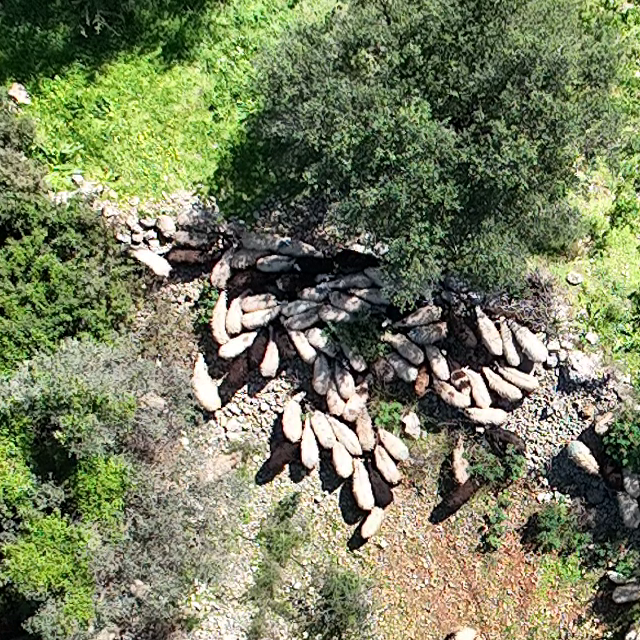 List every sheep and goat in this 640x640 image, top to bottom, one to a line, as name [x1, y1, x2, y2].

sheep [156, 216, 176, 238]
sheep [243, 232, 283, 250]
sheep [278, 239, 323, 257]
sheep [210, 247, 235, 288]
sheep [229, 248, 271, 269]
sheep [127, 250, 172, 278]
sheep [168, 250, 221, 263]
sheep [256, 255, 302, 271]
sheep [365, 267, 389, 286]
sheep [229, 272, 267, 288]
sheep [316, 273, 371, 291]
sheep [419, 273, 435, 306]
sheep [277, 275, 310, 291]
sheep [298, 288, 331, 301]
sheep [211, 289, 228, 344]
sheep [330, 290, 381, 314]
sheep [241, 293, 280, 312]
sheep [225, 296, 242, 333]
sheep [282, 301, 322, 316]
sheep [319, 303, 356, 322]
sheep [392, 304, 442, 327]
sheep [241, 305, 284, 330]
sheep [283, 306, 320, 329]
sheep [474, 306, 503, 356]
sheep [498, 315, 521, 367]
sheep [451, 318, 477, 348]
sheep [508, 319, 549, 362]
sheep [408, 322, 447, 343]
sheep [248, 324, 270, 366]
sheep [306, 327, 340, 357]
sheep [285, 329, 317, 364]
sheep [381, 330, 424, 365]
sheep [217, 332, 257, 358]
sheep [261, 340, 278, 376]
sheep [341, 343, 368, 371]
sheep [425, 343, 451, 380]
sheep [439, 347, 471, 396]
sheep [230, 348, 248, 383]
sheep [379, 349, 418, 381]
sheep [190, 352, 222, 410]
sheep [313, 354, 330, 394]
sheep [371, 354, 394, 380]
sheep [334, 359, 355, 400]
sheep [493, 360, 538, 392]
sheep [414, 365, 429, 395]
sheep [460, 365, 492, 407]
sheep [481, 365, 522, 400]
sheep [432, 377, 469, 408]
sheep [326, 380, 346, 417]
sheep [344, 381, 368, 420]
sheep [282, 392, 306, 442]
sheep [464, 406, 508, 423]
sheep [359, 408, 375, 450]
sheep [311, 410, 335, 448]
sheep [324, 414, 362, 455]
sheep [300, 417, 319, 470]
sheep [476, 427, 526, 451]
sheep [378, 428, 410, 461]
sheep [333, 441, 353, 479]
sheep [568, 441, 601, 477]
sheep [268, 442, 299, 470]
sheep [373, 444, 402, 484]
sheep [453, 447, 470, 484]
sheep [595, 448, 623, 490]
sheep [353, 458, 373, 509]
sheep [366, 458, 393, 506]
sheep [621, 469, 639, 497]
sheep [445, 475, 484, 509]
sheep [616, 491, 639, 529]
sheep [360, 507, 384, 537]
sheep [606, 570, 637, 583]
sheep [133, 580, 170, 604]
sheep [612, 584, 639, 603]
sheep [442, 624, 476, 639]
sheep [625, 625, 639, 639]
sheep [73, 628, 119, 639]